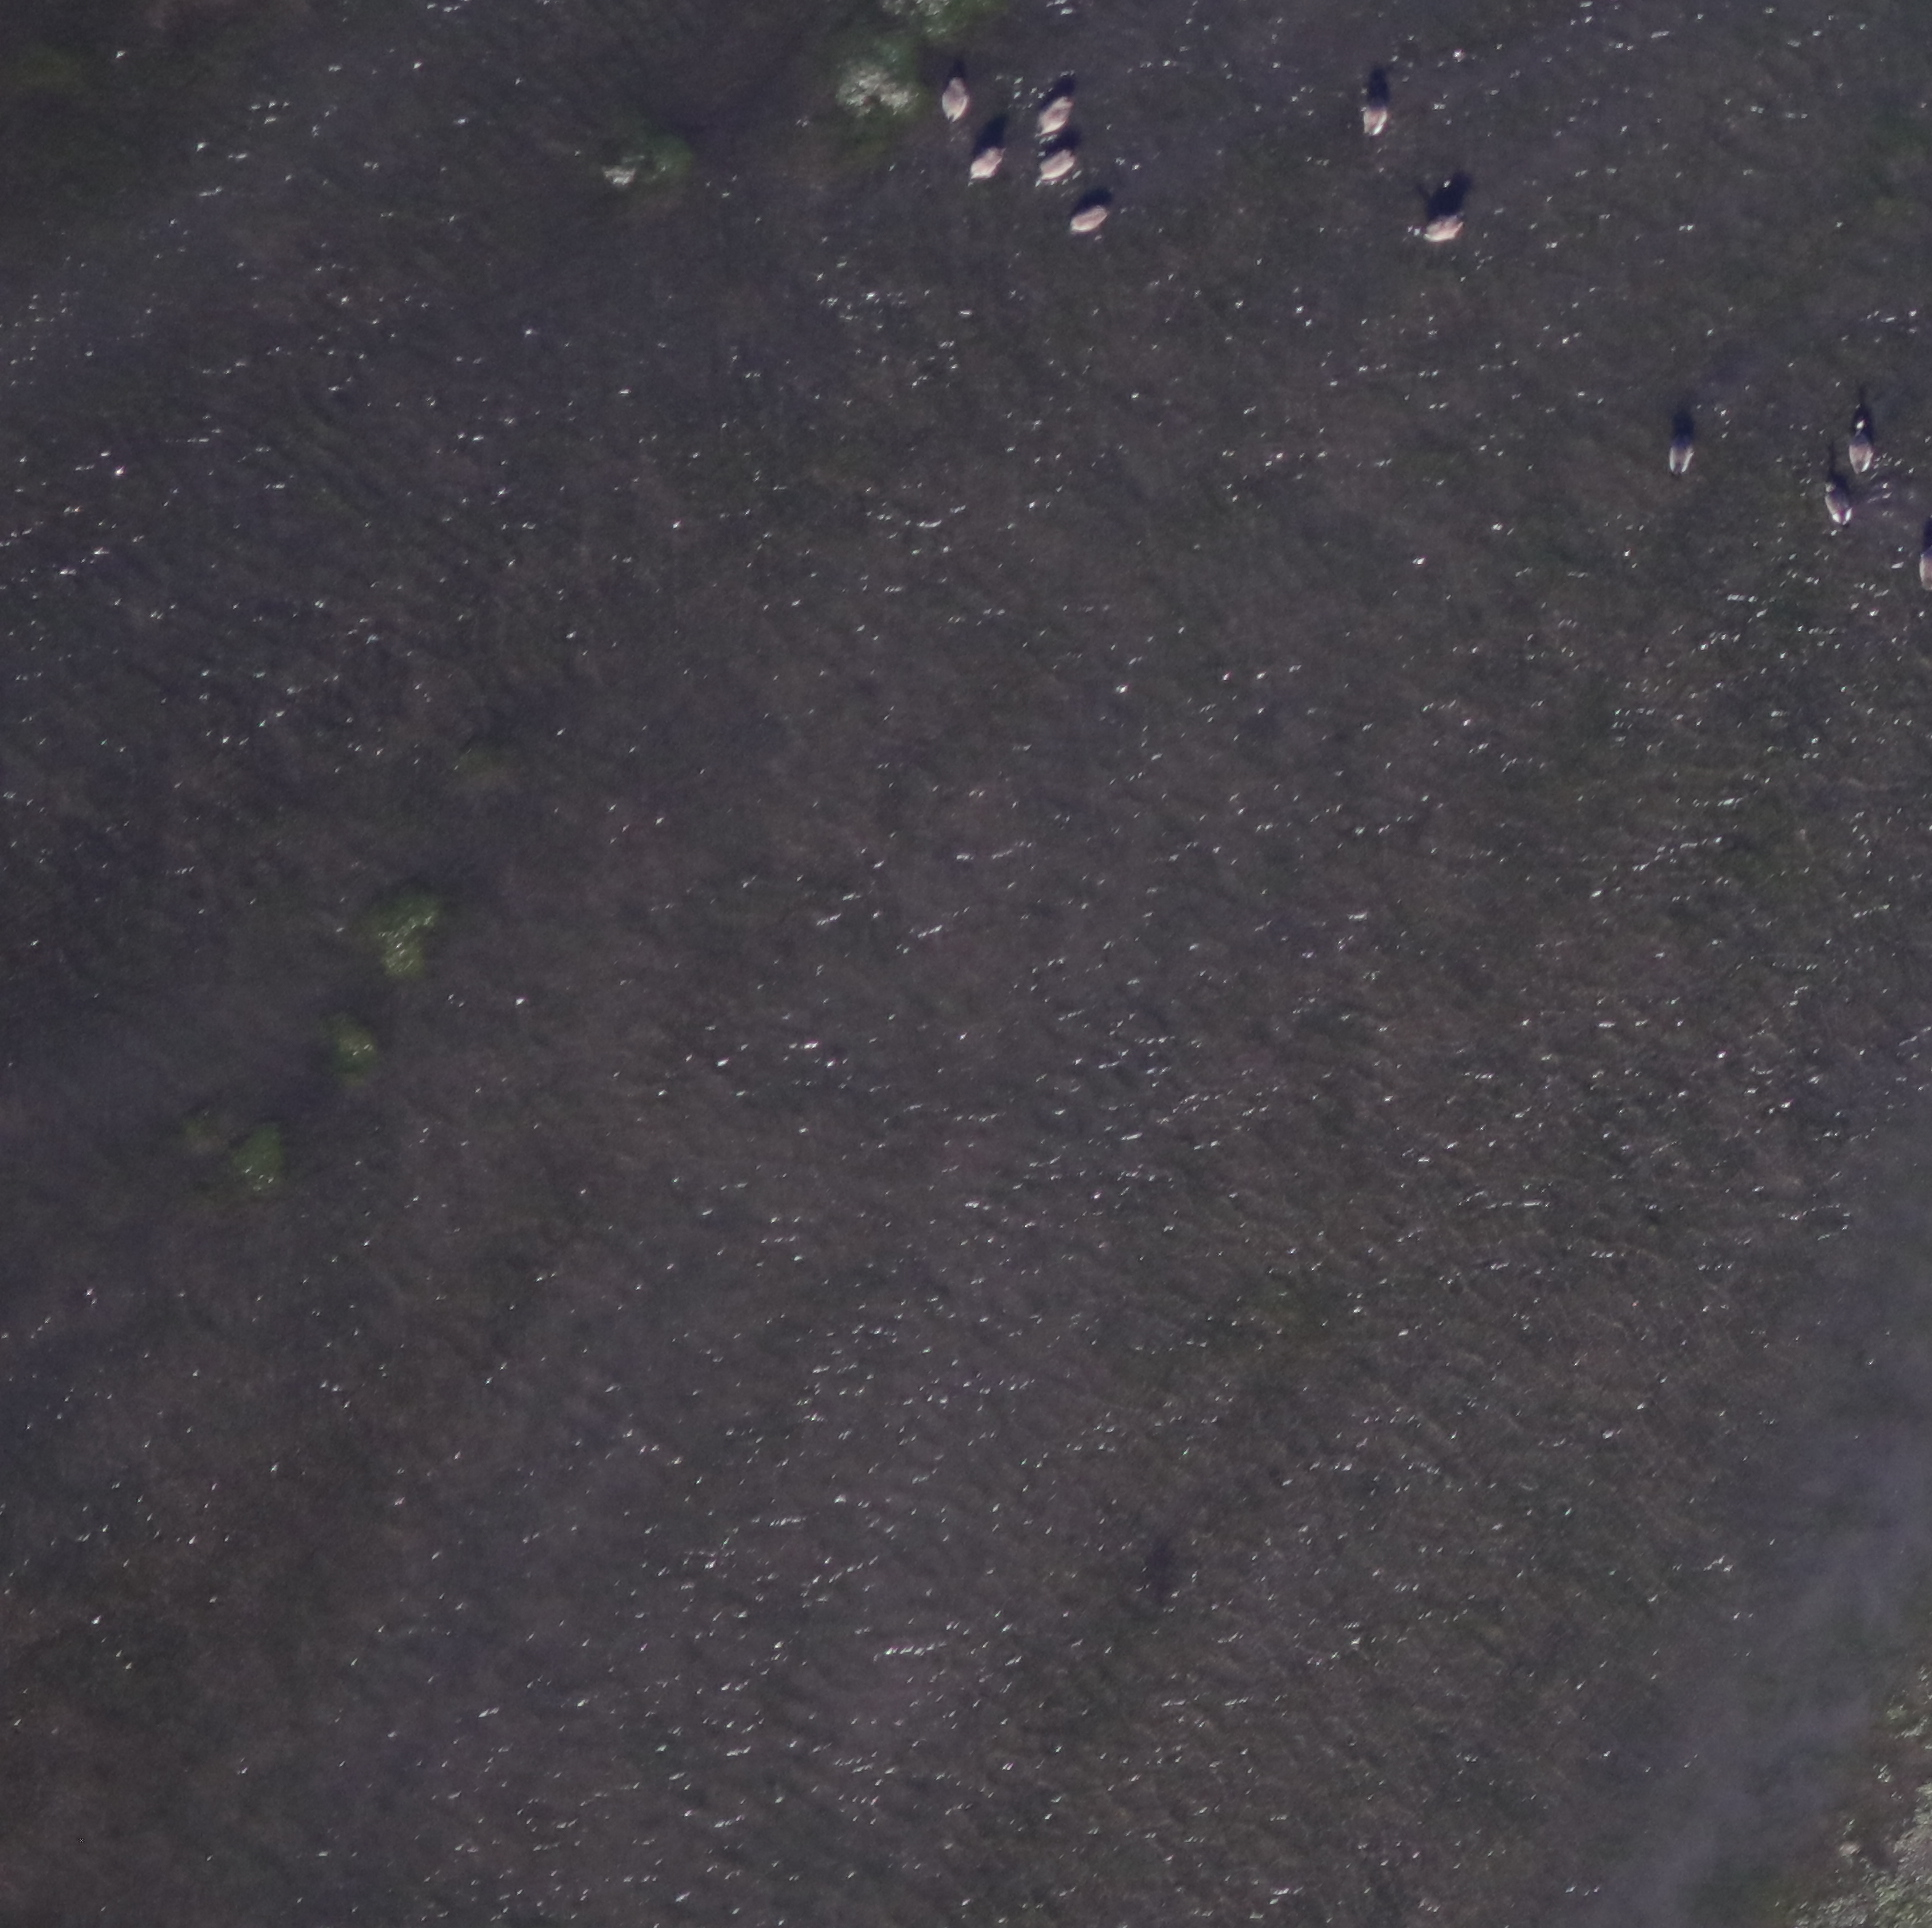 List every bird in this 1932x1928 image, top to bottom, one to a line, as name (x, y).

Canada goose (955, 99)
Canada goose (1374, 114)
Canada goose (1056, 118)
Canada goose (1050, 164)
Canada goose (977, 167)
Canada goose (1087, 223)
Canada goose (1443, 225)
Canada goose (1859, 443)
Canada goose (1684, 455)
Canada goose (1835, 501)